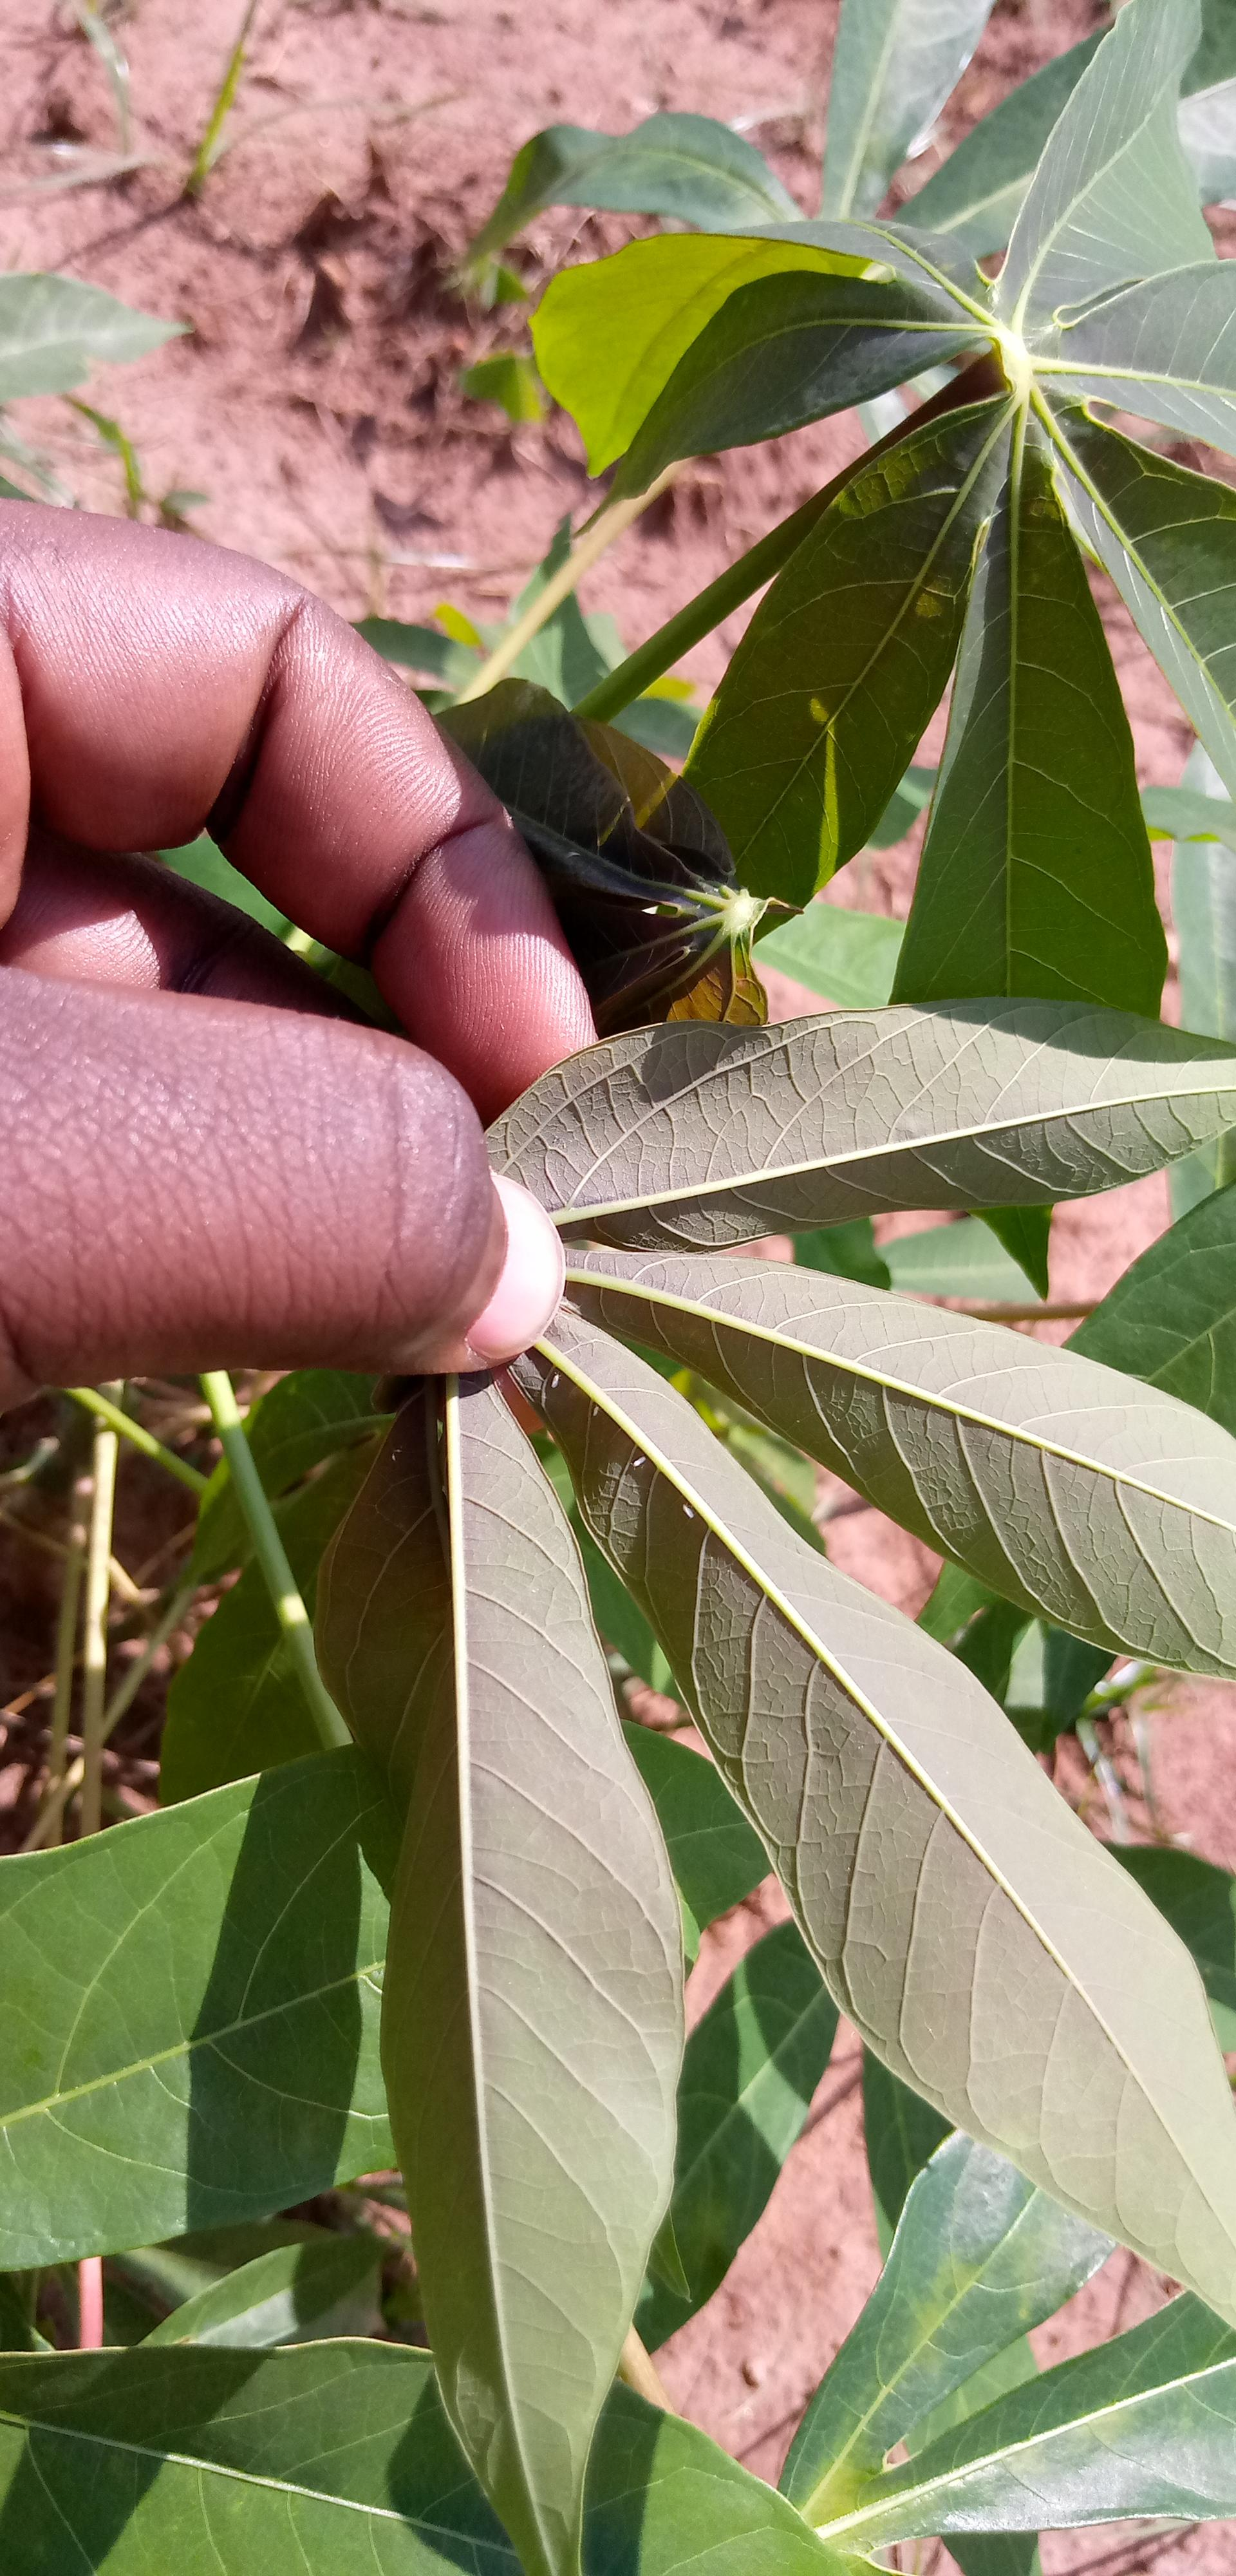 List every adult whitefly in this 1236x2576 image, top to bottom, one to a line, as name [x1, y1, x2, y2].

whitefly [539, 1363, 566, 1401]
whitefly [588, 1396, 608, 1426]
whitefly [629, 1446, 651, 1477]
whitefly [678, 1497, 699, 1530]